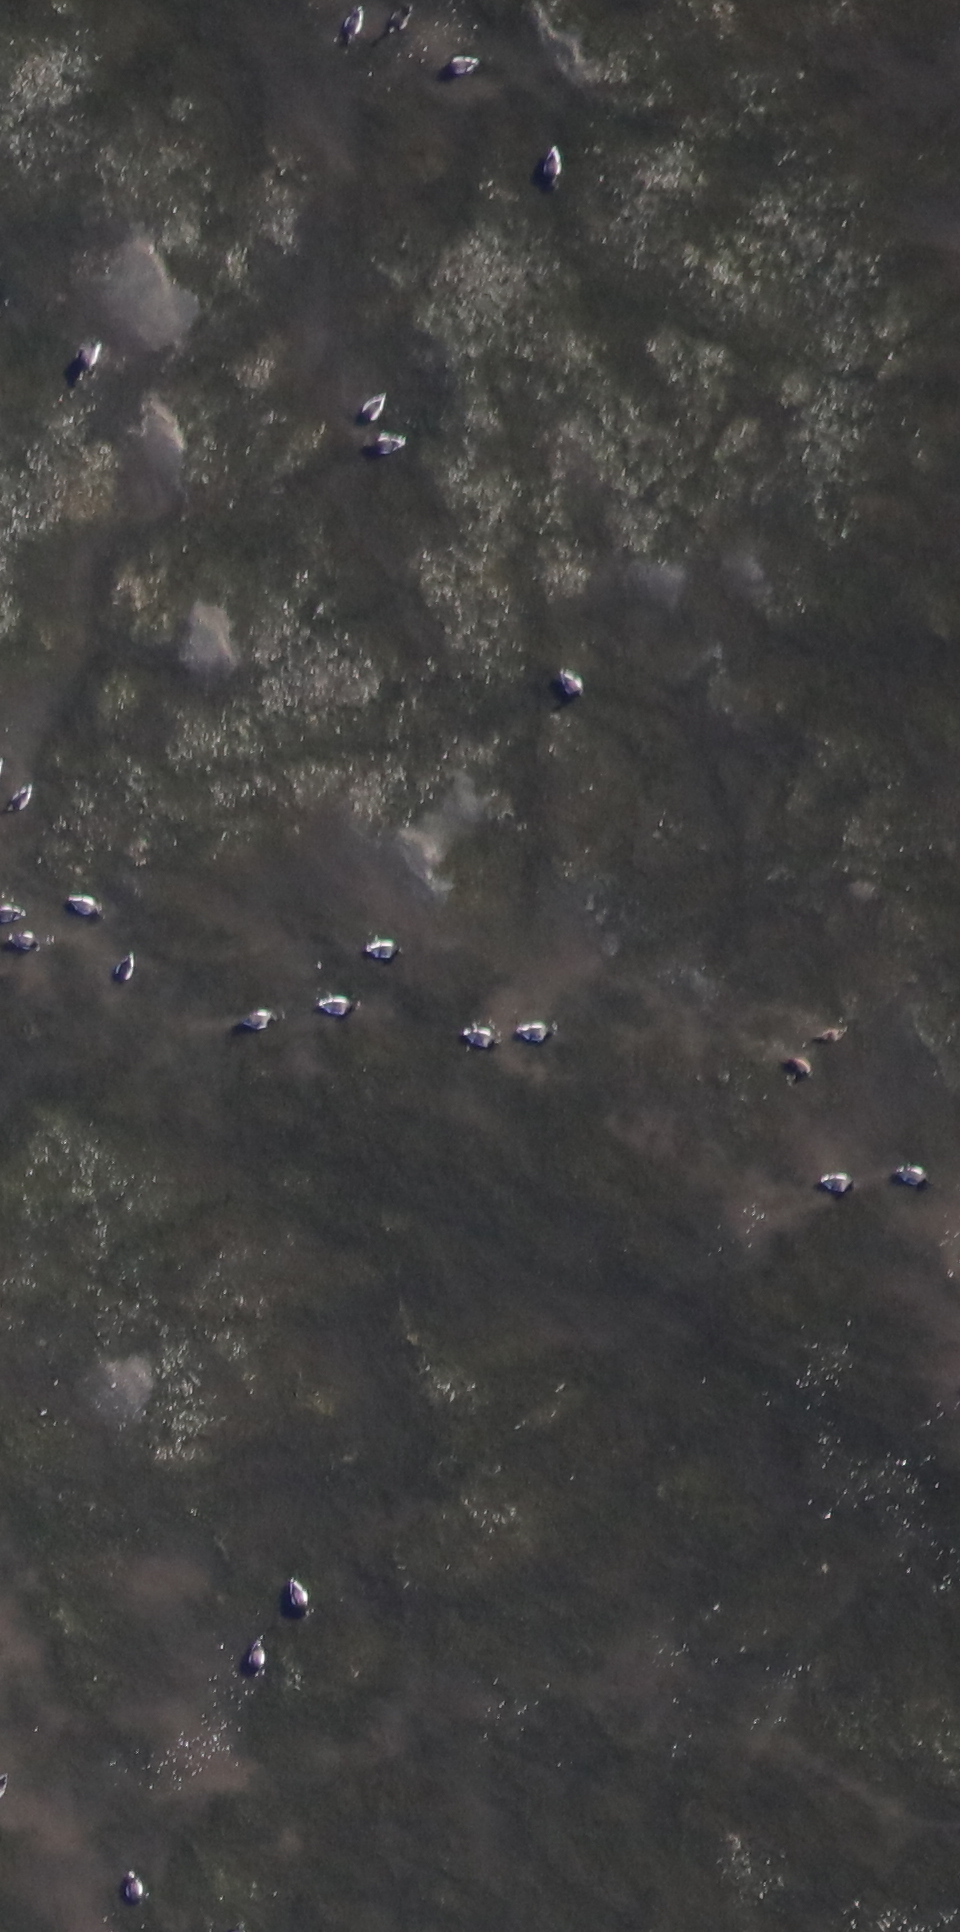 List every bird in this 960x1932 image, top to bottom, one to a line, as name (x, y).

brant (398, 19)
brant (356, 25)
brant (461, 66)
brant (552, 166)
brant (87, 356)
brant (373, 412)
brant (389, 441)
brant (569, 685)
brant (22, 796)
brant (83, 907)
brant (9, 915)
brant (21, 943)
brant (380, 954)
brant (124, 971)
brant (329, 1004)
brant (262, 1020)
brant (536, 1032)
other bird (836, 1033)
brant (481, 1040)
other bird (805, 1067)
brant (915, 1174)
brant (836, 1185)
brant (298, 1598)
brant (256, 1656)
brant (135, 1889)